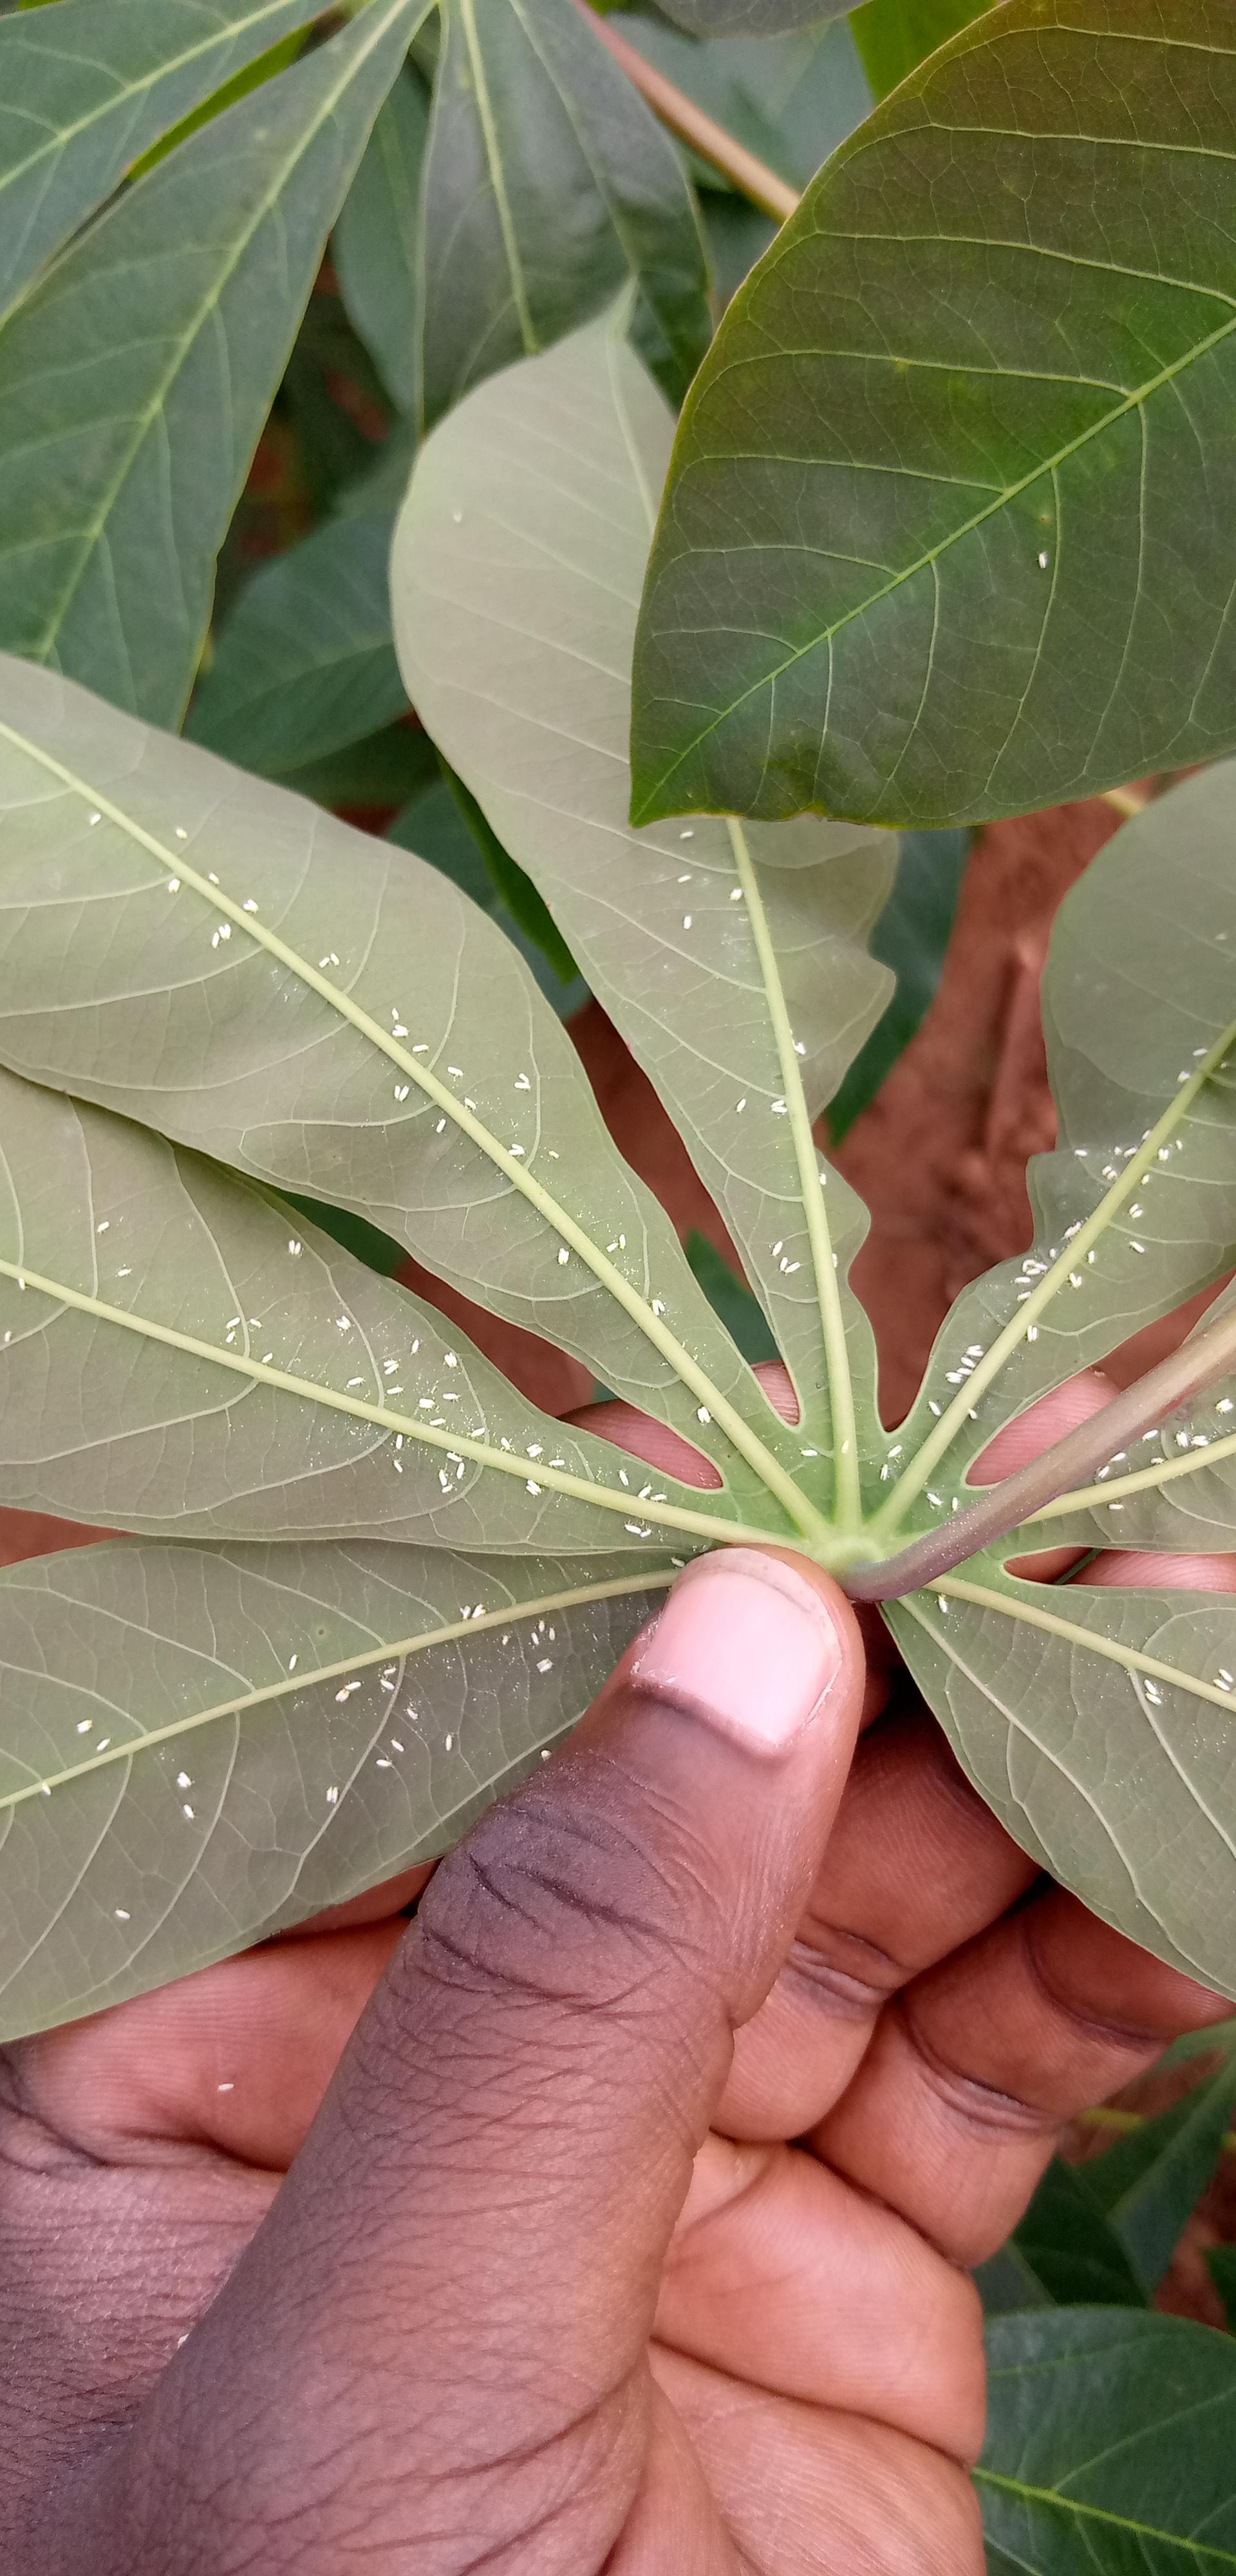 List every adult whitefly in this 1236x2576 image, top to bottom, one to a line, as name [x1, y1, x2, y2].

whitefly [1034, 548, 1053, 575]
whitefly [87, 811, 105, 829]
whitefly [677, 829, 695, 840]
whitefly [207, 871, 220, 887]
whitefly [675, 872, 693, 884]
whitefly [167, 879, 174, 895]
whitefly [173, 879, 181, 895]
whitefly [728, 887, 738, 902]
whitefly [735, 888, 744, 902]
whitefly [247, 898, 260, 913]
whitefly [241, 902, 257, 912]
whitefly [681, 914, 693, 933]
whitefly [224, 920, 233, 943]
whitefly [218, 923, 224, 941]
whitefly [211, 929, 220, 950]
whitefly [330, 952, 341, 967]
whitefly [317, 956, 330, 969]
whitefly [391, 1006, 401, 1022]
whitefly [393, 1023, 410, 1032]
whitefly [390, 1030, 409, 1037]
whitefly [792, 1040, 809, 1056]
whitefly [410, 1043, 430, 1054]
whitefly [1192, 1046, 1210, 1059]
whitefly [446, 1065, 464, 1079]
whitefly [518, 1071, 532, 1083]
whitefly [513, 1081, 531, 1092]
whitefly [393, 1083, 402, 1100]
whitefly [398, 1084, 411, 1102]
whitefly [463, 1095, 479, 1112]
whitefly [735, 1097, 747, 1114]
whitefly [771, 1098, 786, 1108]
whitefly [770, 1106, 789, 1114]
whitefly [435, 1116, 447, 1135]
whitefly [1139, 1129, 1151, 1142]
whitefly [1174, 1137, 1186, 1152]
whitefly [510, 1142, 524, 1150]
whitefly [1112, 1144, 1124, 1158]
whitefly [1123, 1144, 1138, 1159]
whitefly [1072, 1146, 1089, 1159]
whitefly [1157, 1146, 1165, 1164]
whitefly [1163, 1148, 1170, 1164]
whitefly [547, 1148, 561, 1161]
whitefly [507, 1149, 525, 1156]
whitefly [1099, 1164, 1112, 1177]
whitefly [817, 1168, 829, 1186]
whitefly [1106, 1169, 1117, 1182]
whitefly [1139, 1172, 1151, 1188]
whitefly [1127, 1202, 1140, 1215]
whitefly [1130, 1207, 1145, 1220]
whitefly [94, 1218, 111, 1235]
whitefly [1075, 1220, 1082, 1233]
whitefly [1062, 1226, 1074, 1240]
whitefly [618, 1232, 627, 1251]
whitefly [287, 1238, 294, 1256]
whitefly [294, 1238, 303, 1257]
whitefly [769, 1238, 784, 1259]
whitefly [1126, 1238, 1147, 1256]
whitefly [605, 1242, 619, 1253]
whitefly [556, 1247, 565, 1265]
whitefly [1048, 1247, 1059, 1260]
whitefly [563, 1248, 570, 1265]
whitefly [1084, 1249, 1098, 1266]
whitefly [779, 1256, 788, 1273]
whitefly [1025, 1257, 1036, 1266]
whitefly [784, 1260, 801, 1274]
whitefly [1021, 1261, 1028, 1274]
whitefly [1034, 1263, 1048, 1271]
whitefly [115, 1264, 135, 1279]
whitefly [1025, 1267, 1041, 1276]
whitefly [1067, 1271, 1076, 1289]
whitefly [17, 1276, 28, 1291]
whitefly [1013, 1276, 1032, 1285]
whitefly [1076, 1276, 1083, 1289]
whitefly [1015, 1290, 1033, 1302]
whitefly [657, 1298, 668, 1314]
whitefly [651, 1298, 660, 1316]
whitefly [340, 1314, 351, 1328]
whitefly [224, 1315, 242, 1329]
whitefly [247, 1318, 263, 1330]
whitefly [335, 1318, 349, 1332]
whitefly [1025, 1323, 1033, 1343]
whitefly [1032, 1325, 1039, 1343]
whitefly [224, 1329, 237, 1345]
whitefly [3, 1329, 14, 1345]
whitefly [408, 1336, 420, 1355]
whitefly [965, 1343, 981, 1351]
whitefly [965, 1349, 984, 1358]
whitefly [260, 1350, 276, 1367]
whitefly [449, 1350, 459, 1369]
whitefly [443, 1352, 453, 1368]
whitefly [959, 1356, 975, 1368]
whitefly [381, 1358, 398, 1367]
whitefly [381, 1362, 400, 1378]
whitefly [953, 1366, 972, 1378]
whitefly [944, 1371, 962, 1379]
whitefly [346, 1376, 367, 1388]
whitefly [945, 1377, 962, 1385]
whitefly [383, 1385, 405, 1397]
whitefly [440, 1392, 460, 1401]
whitefly [418, 1396, 436, 1405]
whitefly [1213, 1398, 1230, 1411]
whitefly [926, 1399, 942, 1417]
whitefly [417, 1402, 434, 1410]
whitefly [1219, 1403, 1234, 1413]
whitefly [702, 1405, 712, 1424]
whitefly [965, 1406, 979, 1421]
whitefly [695, 1407, 704, 1425]
whitefly [427, 1416, 447, 1427]
whitefly [466, 1425, 487, 1440]
whitefly [1139, 1428, 1159, 1443]
whitefly [1175, 1432, 1181, 1448]
whitefly [1181, 1432, 1188, 1449]
whitefly [394, 1432, 404, 1451]
whitefly [1190, 1434, 1206, 1441]
whitefly [498, 1435, 512, 1452]
whitefly [839, 1439, 850, 1455]
whitefly [1189, 1439, 1209, 1447]
whitefly [525, 1442, 540, 1452]
whitefly [885, 1443, 903, 1459]
whitefly [528, 1446, 543, 1459]
whitefly [799, 1448, 819, 1458]
whitefly [1109, 1450, 1128, 1463]
whitefly [444, 1451, 464, 1463]
whitefly [1148, 1455, 1165, 1465]
whitefly [547, 1457, 566, 1470]
whitefly [391, 1458, 406, 1474]
whitefly [879, 1461, 890, 1484]
whitefly [455, 1462, 469, 1480]
whitefly [1095, 1464, 1110, 1480]
whitefly [616, 1467, 632, 1488]
whitefly [436, 1468, 449, 1486]
whitefly [526, 1479, 543, 1493]
whitefly [440, 1484, 454, 1494]
whitefly [524, 1484, 538, 1497]
whitefly [636, 1484, 653, 1500]
whitefly [923, 1490, 942, 1508]
whitefly [649, 1492, 668, 1502]
whitefly [950, 1495, 959, 1513]
whitefly [1105, 1501, 1127, 1513]
whitefly [623, 1521, 641, 1535]
whitefly [640, 1528, 653, 1539]
whitefly [669, 1555, 687, 1568]
whitefly [935, 1593, 950, 1615]
whitefly [473, 1602, 483, 1616]
whitefly [460, 1604, 472, 1620]
whitefly [473, 1607, 487, 1618]
whitefly [537, 1617, 547, 1634]
whitefly [549, 1626, 556, 1642]
whitefly [529, 1631, 540, 1646]
whitefly [499, 1632, 511, 1647]
whitefly [286, 1653, 301, 1671]
whitefly [535, 1657, 550, 1670]
whitefly [539, 1660, 554, 1673]
whitefly [381, 1665, 399, 1676]
whitefly [1215, 1667, 1235, 1683]
whitefly [1211, 1677, 1231, 1692]
whitefly [379, 1678, 397, 1692]
whitefly [1142, 1678, 1159, 1695]
whitefly [344, 1680, 363, 1690]
whitefly [334, 1689, 344, 1704]
whitefly [341, 1689, 351, 1703]
whitefly [1144, 1692, 1163, 1707]
whitefly [404, 1705, 422, 1725]
whitefly [75, 1718, 94, 1728]
whitefly [76, 1724, 93, 1734]
whitefly [443, 1731, 456, 1754]
whitefly [94, 1734, 112, 1754]
whitefly [389, 1738, 406, 1754]
whitefly [537, 1747, 554, 1763]
whitefly [374, 1756, 395, 1768]
whitefly [178, 1771, 192, 1787]
whitefly [175, 1776, 188, 1789]
whitefly [40, 1781, 53, 1797]
whitefly [326, 1784, 333, 1804]
whitefly [332, 1785, 340, 1805]
whitefly [181, 1803, 196, 1822]
whitefly [112, 1907, 133, 1922]
whitefly [216, 2081, 237, 2094]